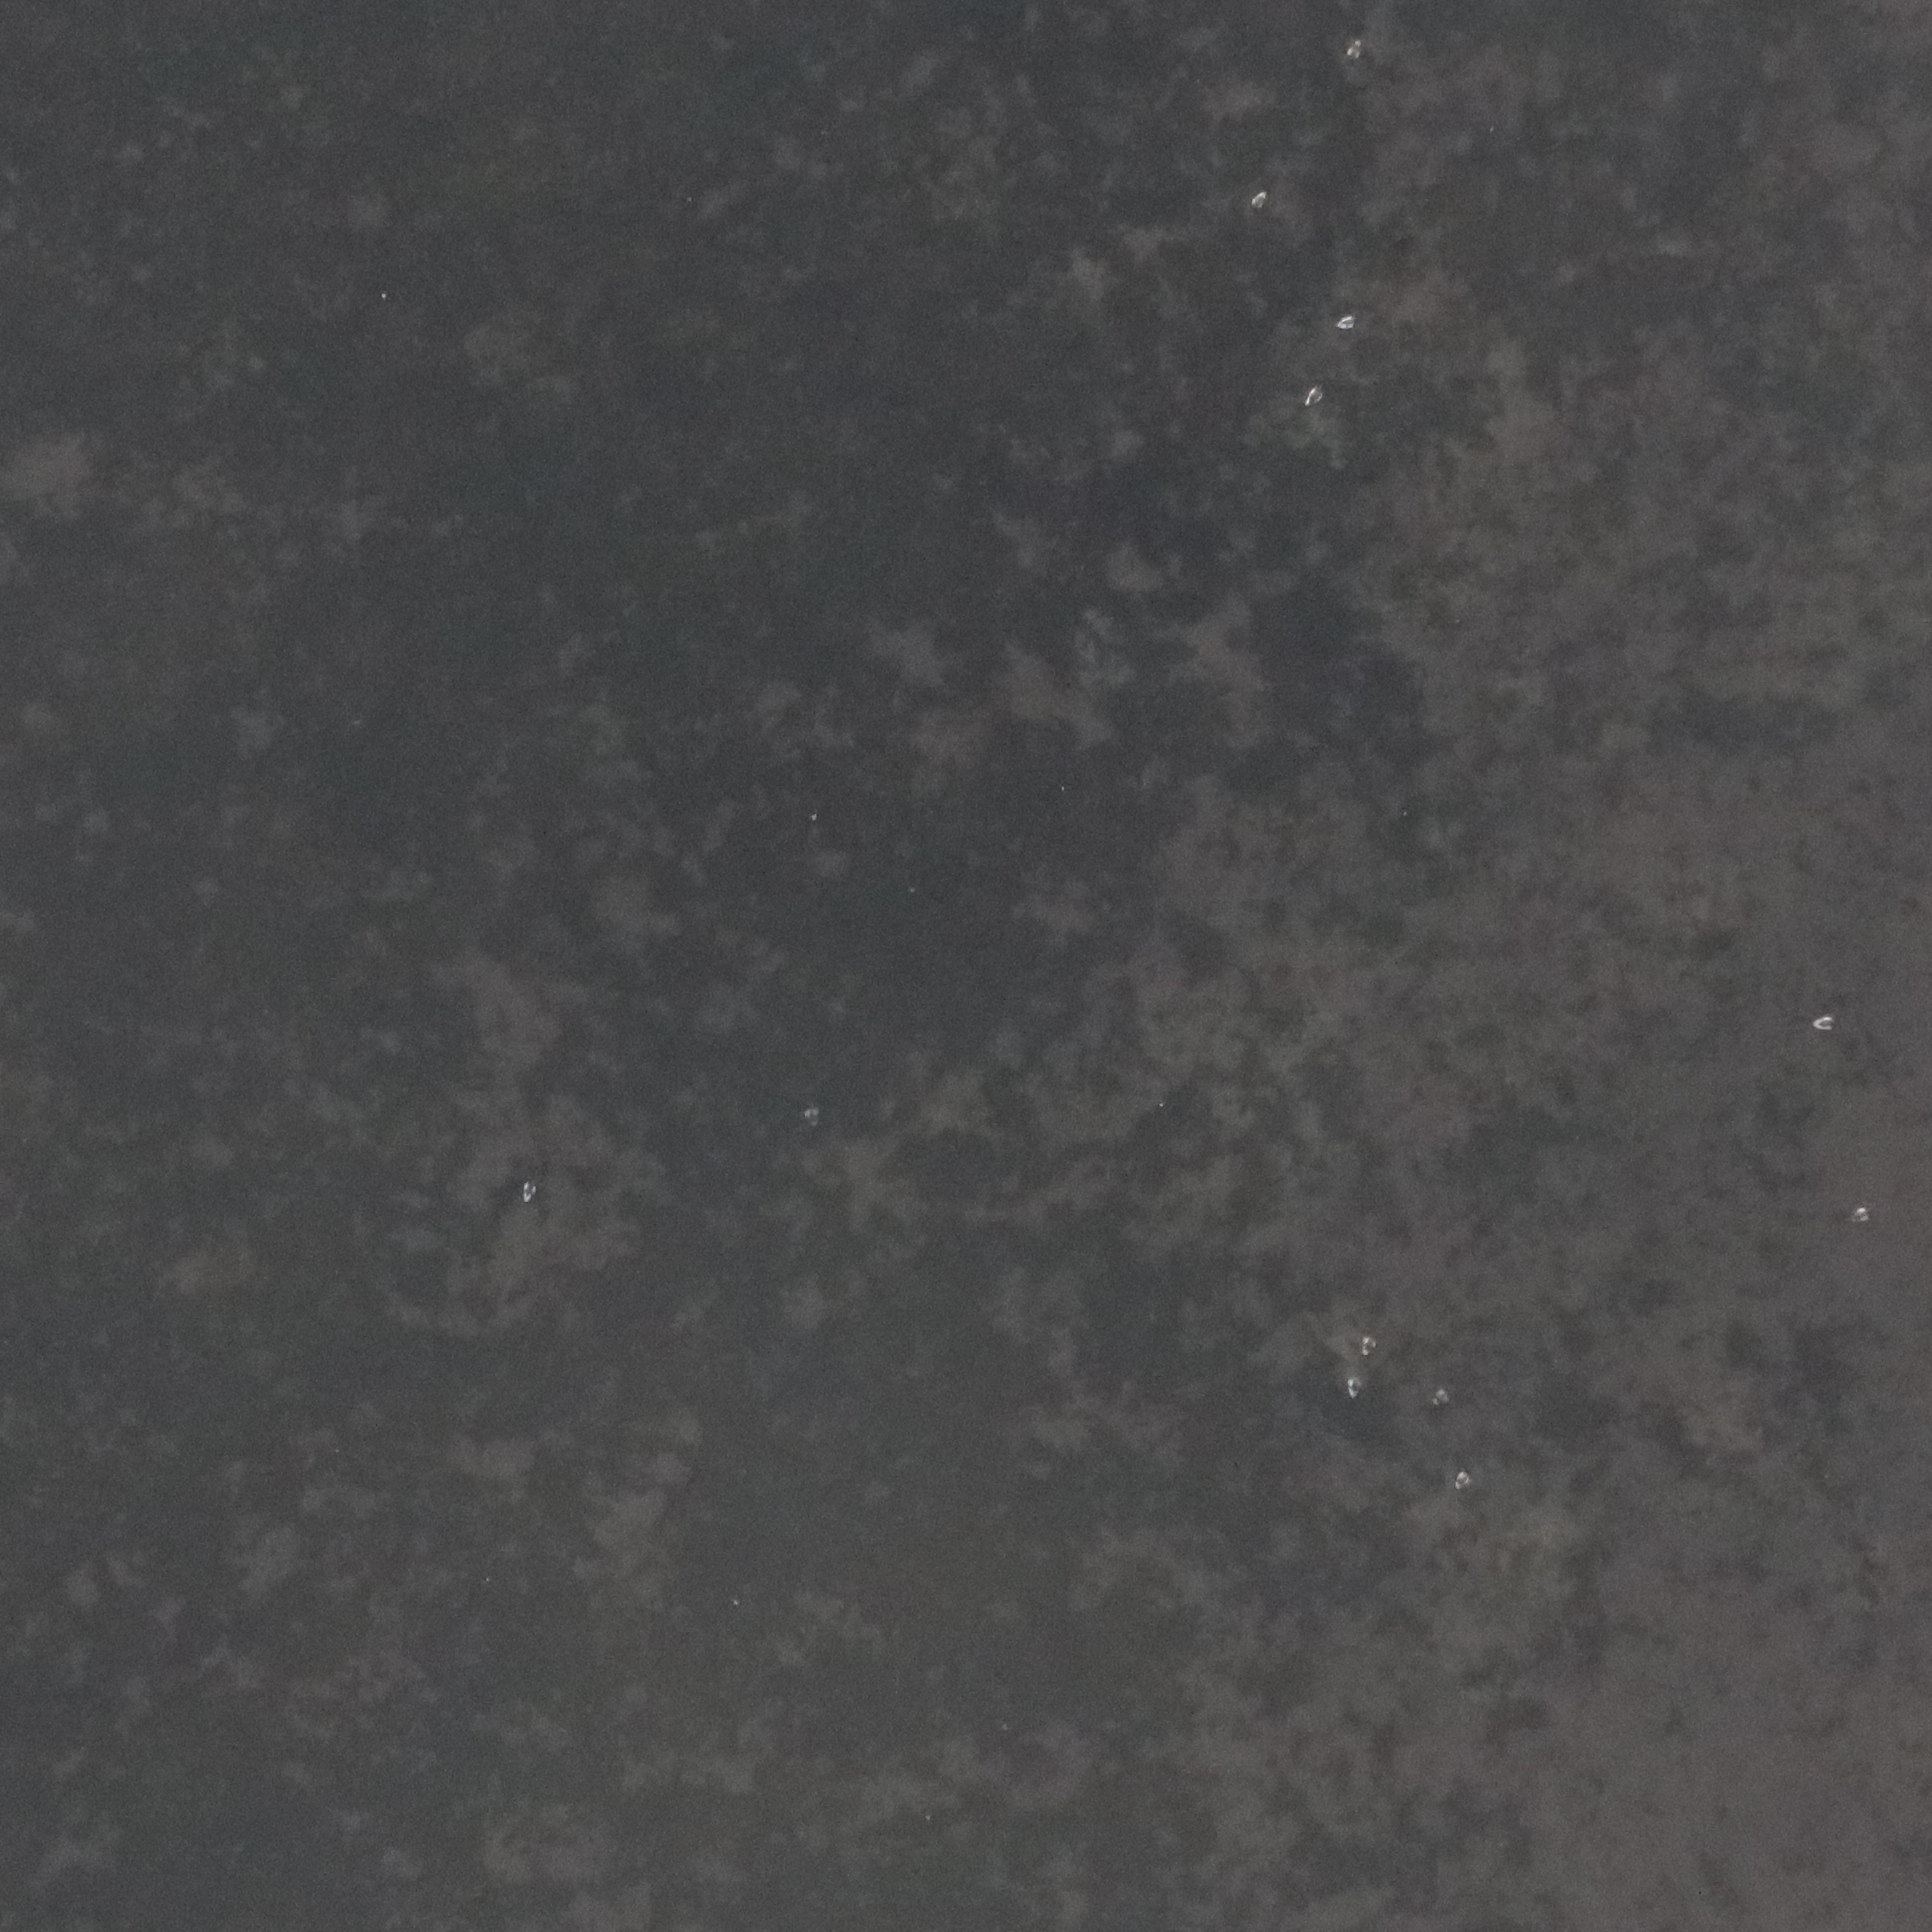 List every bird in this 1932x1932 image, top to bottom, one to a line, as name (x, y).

brant (1354, 51)
brant (1258, 199)
brant (1346, 323)
brant (1315, 395)
brant (1825, 1023)
brant (805, 1113)
brant (529, 1190)
brant (1861, 1214)
brant (1371, 1344)
brant (1353, 1385)
brant (1449, 1397)
brant (1463, 1478)